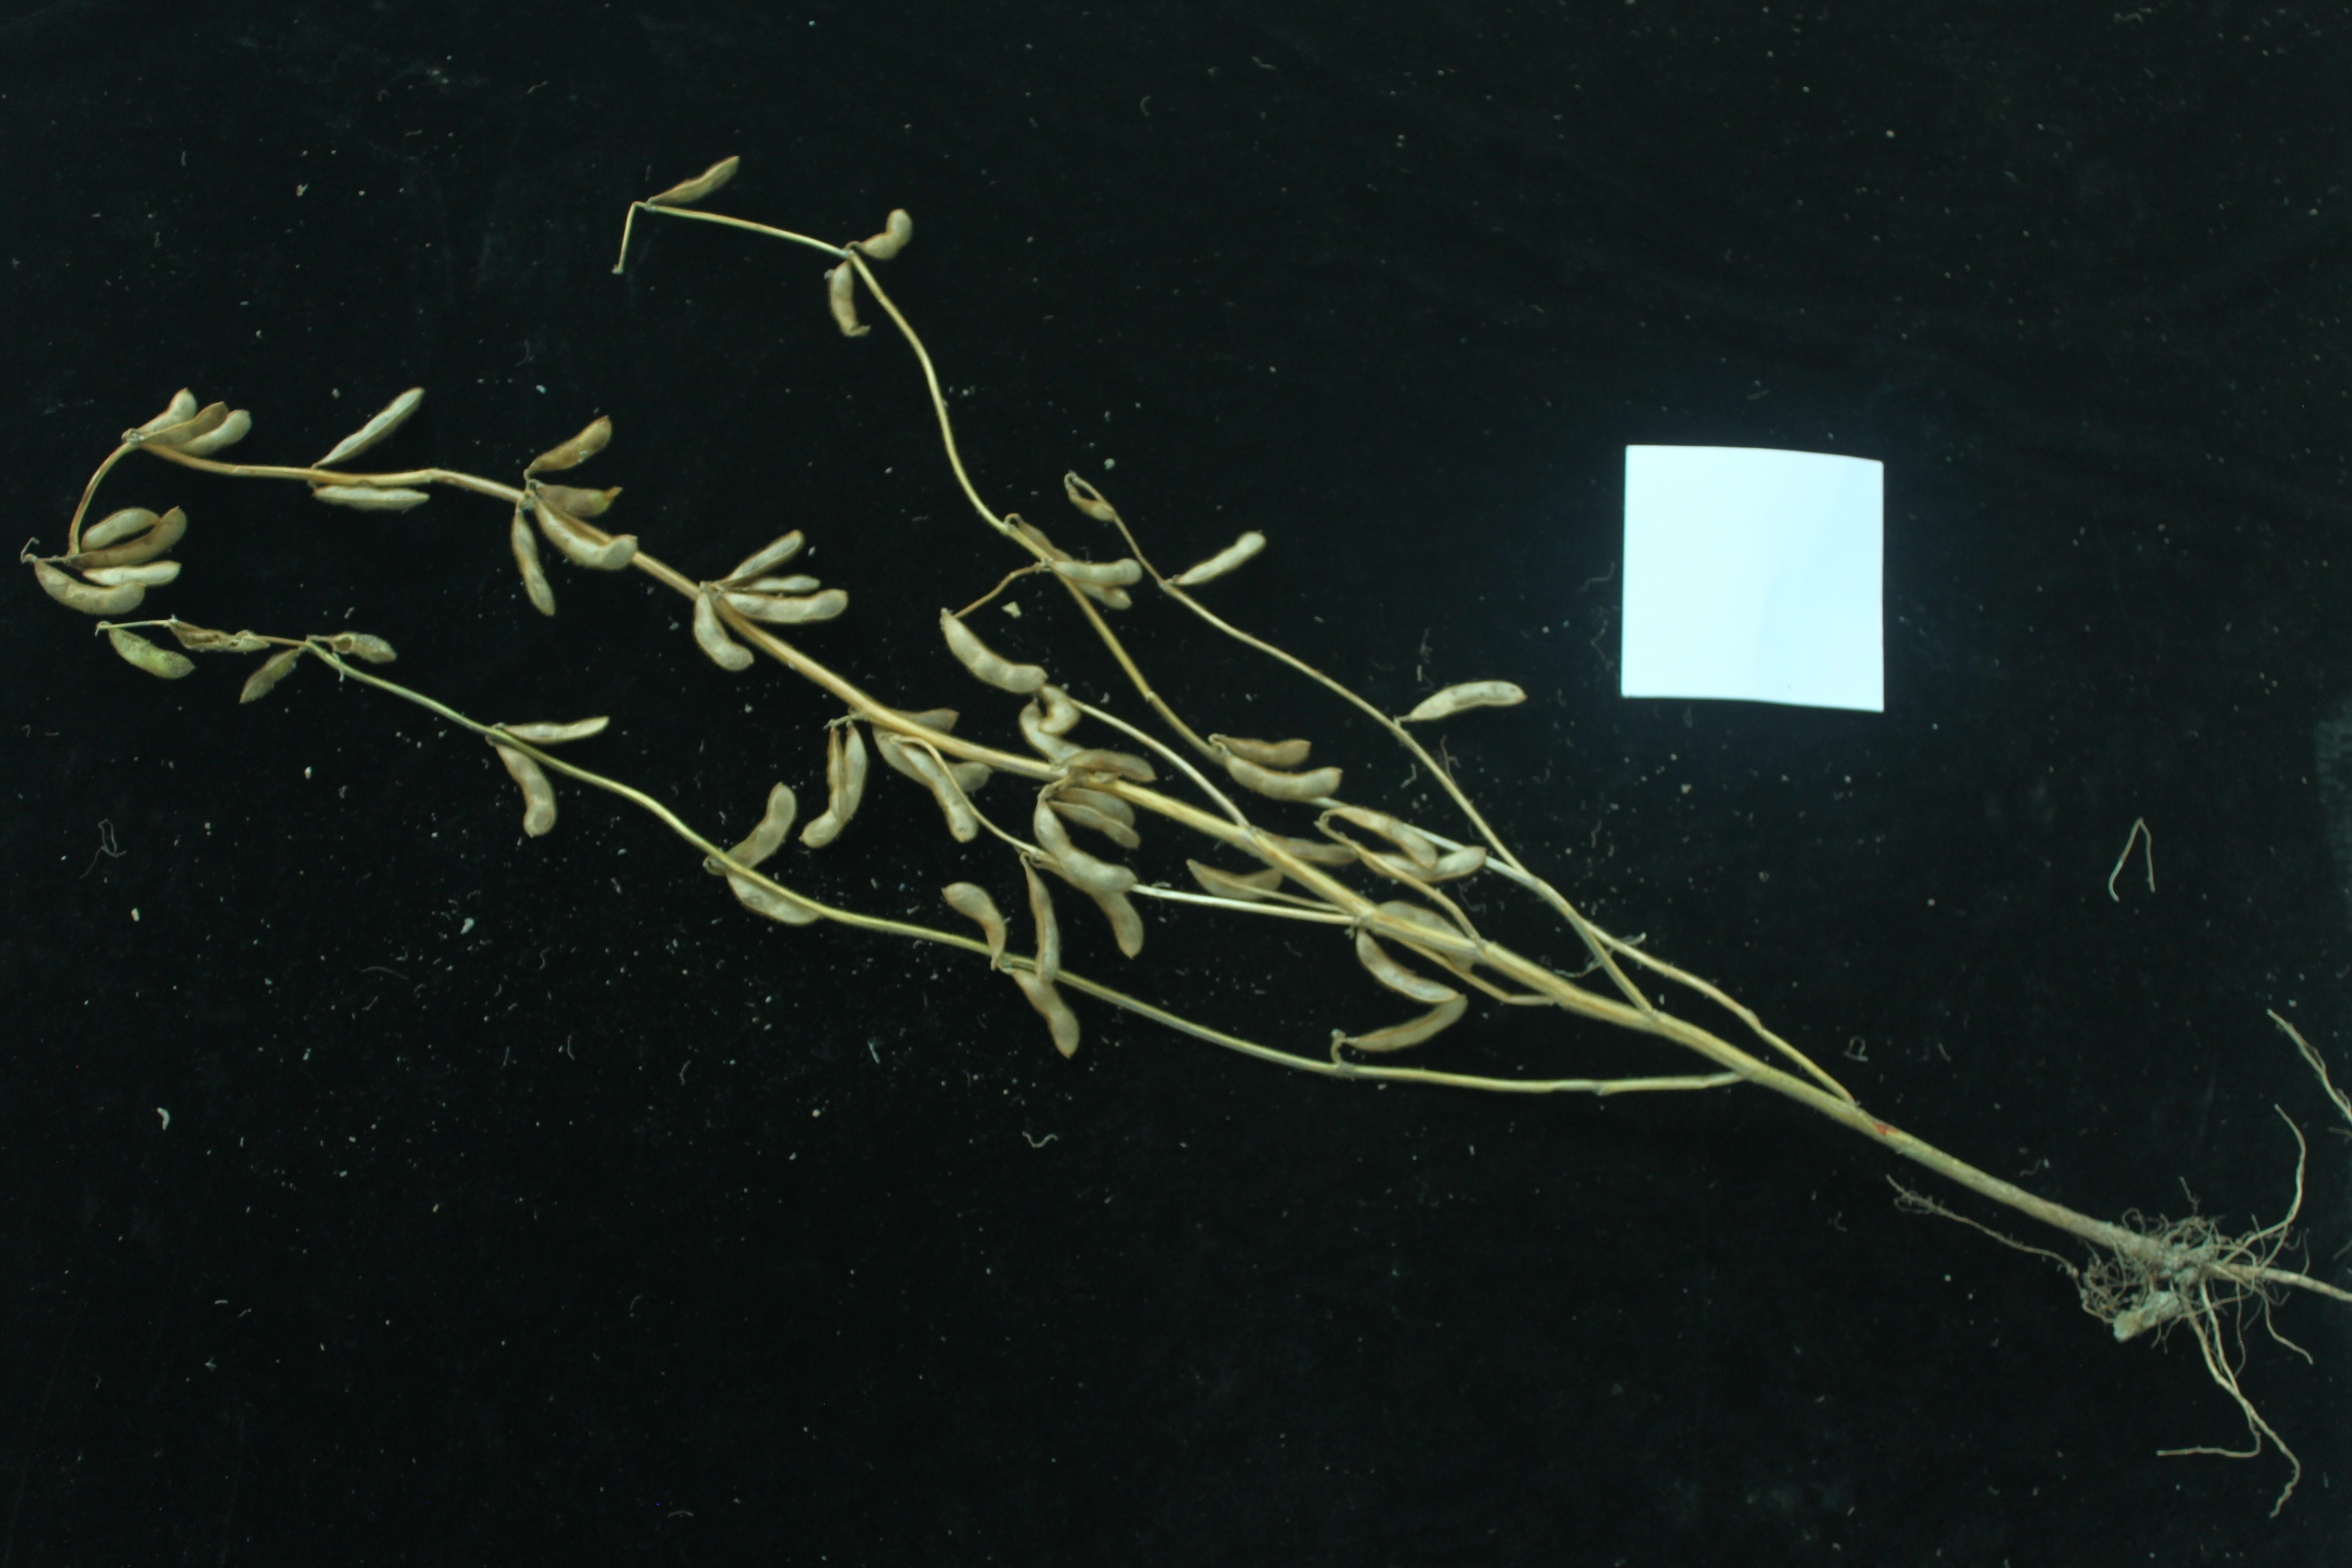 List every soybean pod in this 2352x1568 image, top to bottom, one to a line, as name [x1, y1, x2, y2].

soybean pod [645, 156, 738, 207]
soybean pod [844, 209, 913, 260]
soybean pod [824, 262, 870, 341]
soybean pod [126, 388, 196, 438]
soybean pod [308, 391, 422, 470]
soybean pod [133, 402, 226, 446]
soybean pod [163, 409, 250, 458]
soybean pod [523, 416, 613, 474]
soybean pod [531, 480, 624, 519]
soybean pod [310, 484, 433, 515]
soybean pod [1064, 485, 1118, 523]
soybean pod [534, 501, 636, 572]
soybean pod [510, 507, 555, 616]
soybean pod [75, 508, 159, 552]
soybean pod [74, 509, 186, 568]
soybean pod [1016, 523, 1132, 609]
soybean pod [716, 531, 803, 585]
soybean pod [1167, 532, 1265, 588]
soybean pod [35, 561, 146, 614]
soybean pod [1045, 561, 1141, 586]
soybean pod [84, 563, 177, 588]
soybean pod [734, 573, 822, 596]
soybean pod [694, 587, 754, 672]
soybean pod [725, 590, 848, 625]
soybean pod [940, 609, 1049, 698]
soybean pod [167, 627, 269, 654]
soybean pod [105, 631, 196, 678]
soybean pod [313, 634, 398, 665]
soybean pod [240, 644, 303, 704]
soybean pod [1397, 680, 1526, 722]
soybean pod [1032, 686, 1079, 735]
soybean pod [1020, 698, 1090, 771]
soybean pod [849, 706, 958, 734]
soybean pod [800, 716, 865, 848]
soybean pod [504, 717, 608, 745]
soybean pod [826, 722, 848, 827]
soybean pod [873, 725, 993, 793]
soybean pod [1213, 734, 1308, 768]
soybean pod [1214, 744, 1343, 801]
soybean pod [493, 745, 557, 838]
soybean pod [893, 745, 980, 843]
soybean pod [1062, 753, 1152, 787]
soybean pod [703, 781, 798, 877]
soybean pod [1034, 784, 1136, 892]
soybean pod [1052, 788, 1135, 828]
soybean pod [1048, 800, 1141, 849]
soybean pod [1324, 805, 1439, 871]
soybean pod [1243, 829, 1361, 865]
soybean pod [1360, 850, 1486, 883]
soybean pod [1022, 858, 1059, 986]
soybean pod [1028, 860, 1142, 956]
soybean pod [1187, 862, 1284, 901]
soybean pod [727, 876, 823, 924]
soybean pod [943, 881, 1007, 965]
soybean pod [1359, 900, 1474, 973]
soybean pod [1355, 931, 1459, 1004]
soybean pod [1000, 967, 1079, 1057]
soybean pod [1340, 995, 1468, 1052]